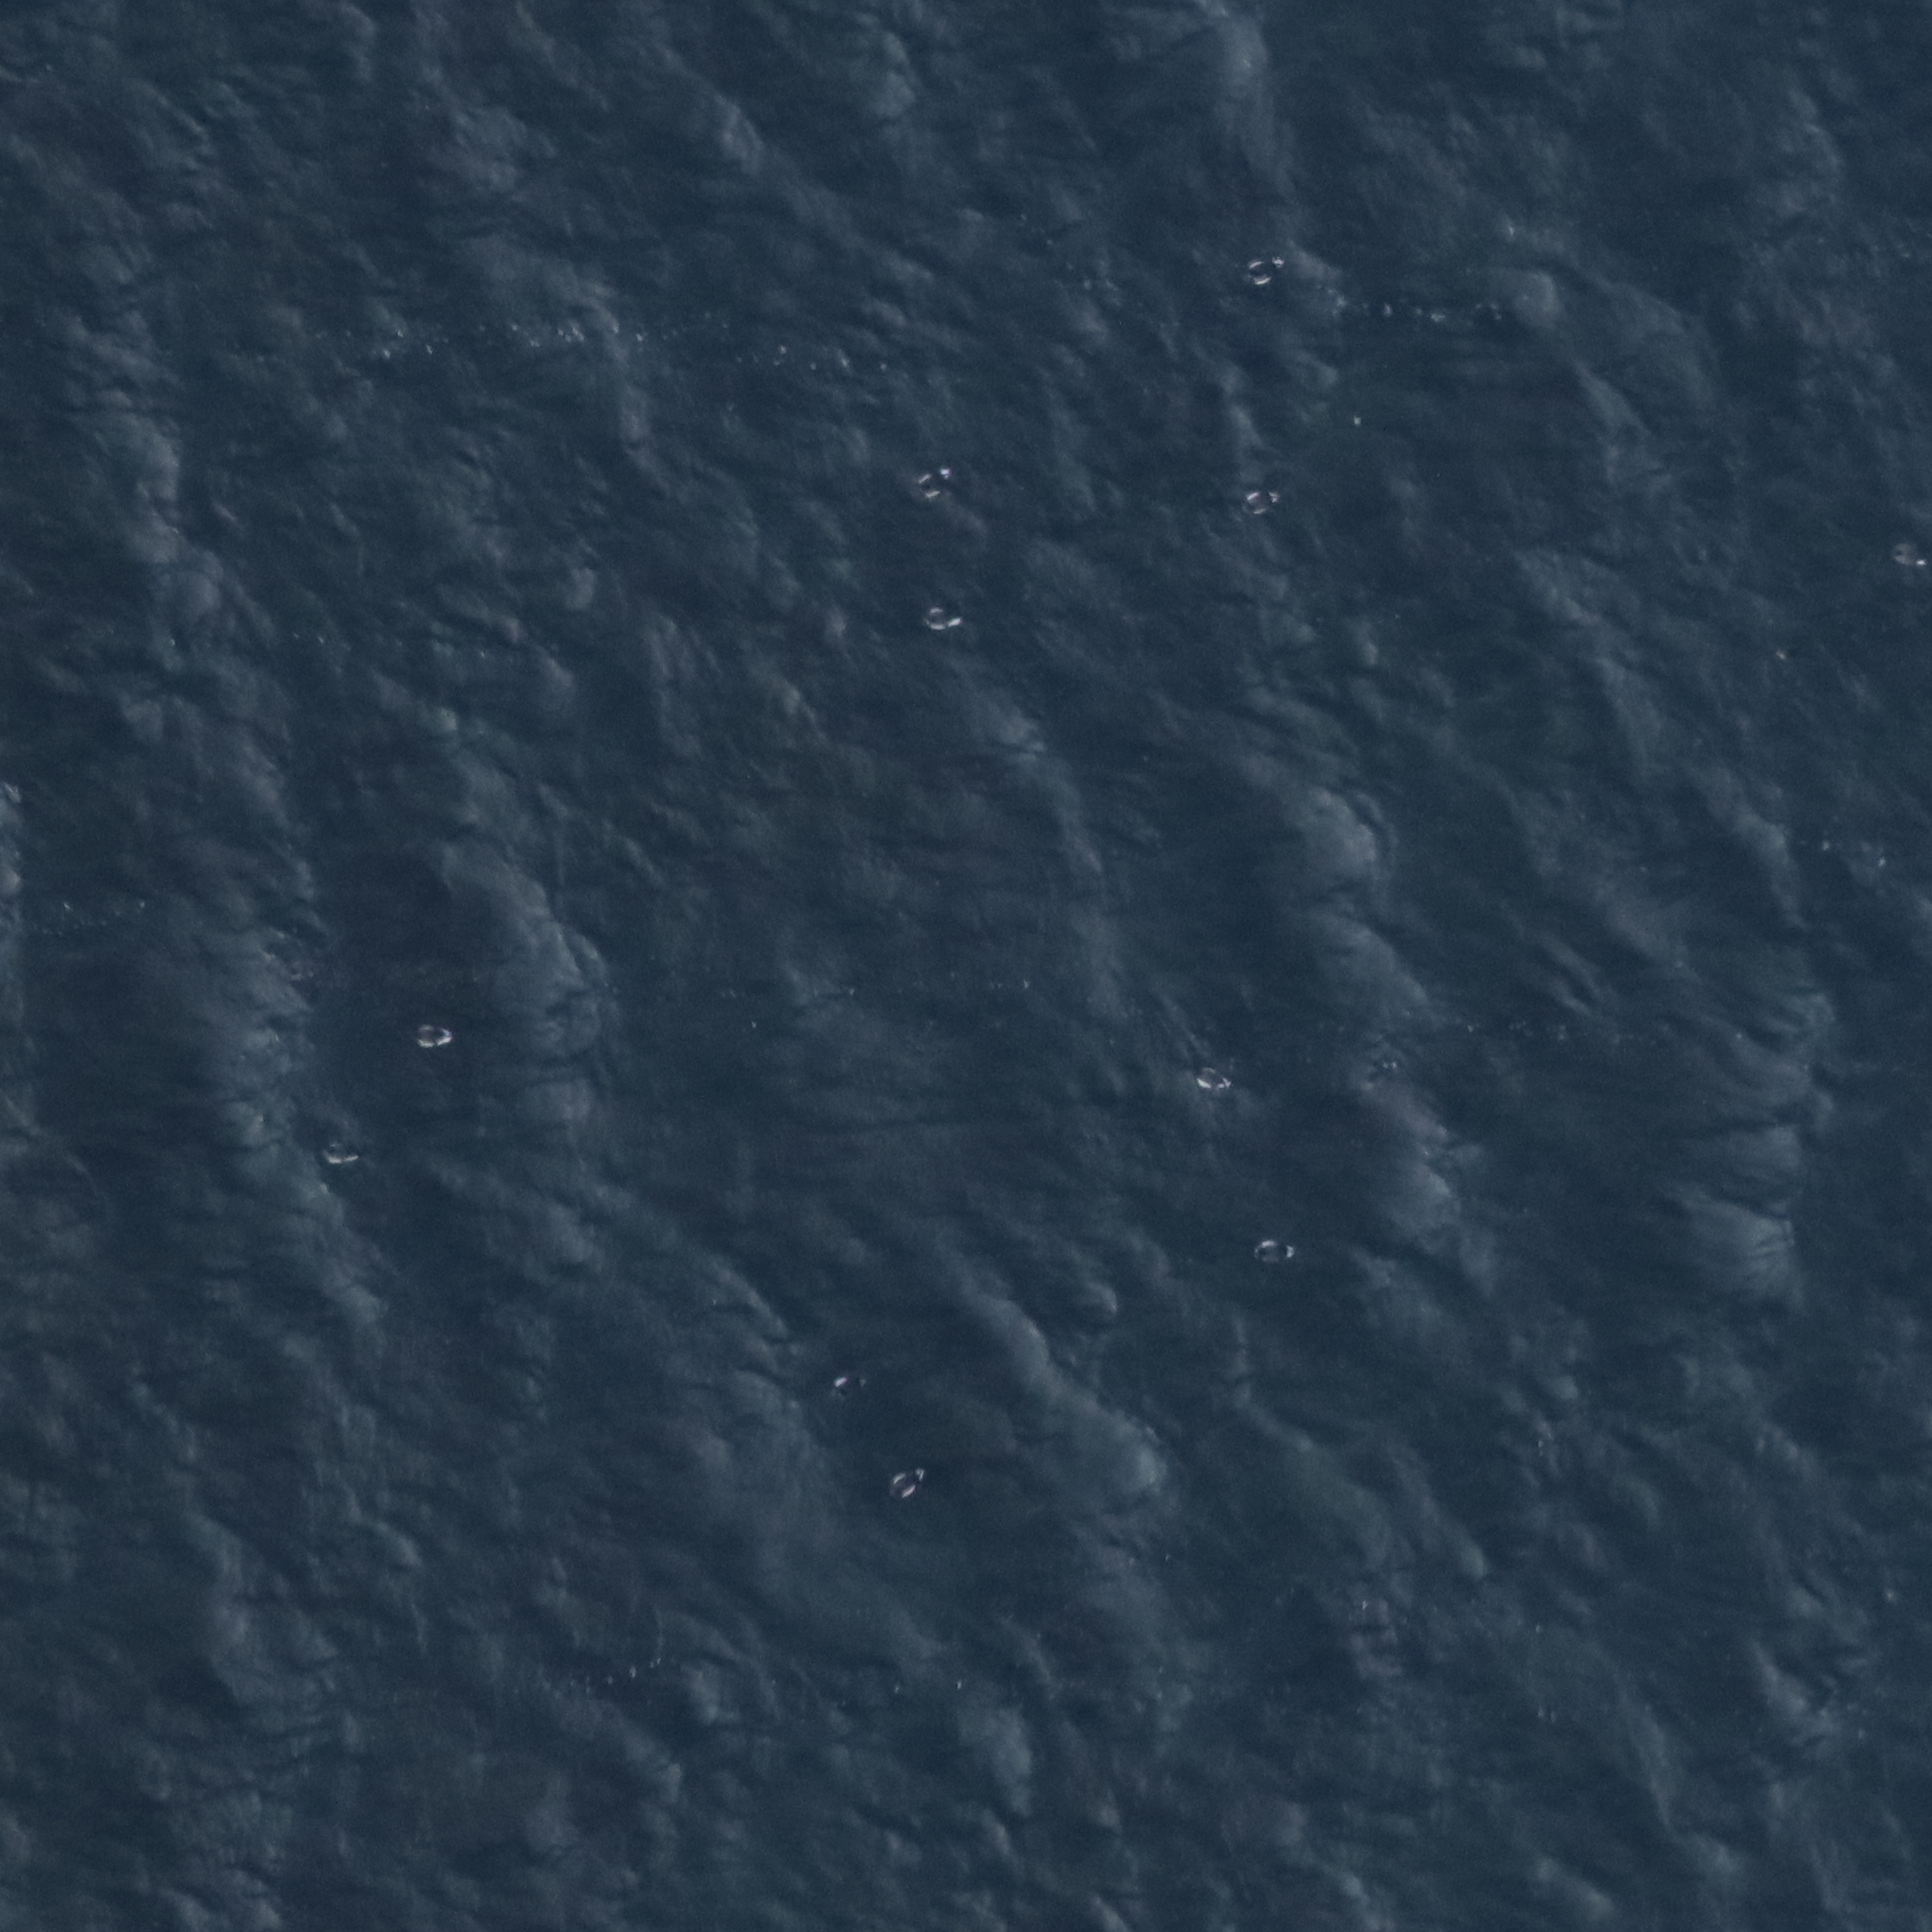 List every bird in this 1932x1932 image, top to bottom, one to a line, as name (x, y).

brant (1264, 274)
brant (933, 481)
brant (1256, 500)
brant (1910, 554)
brant (937, 622)
brant (431, 1037)
brant (1211, 1078)
brant (343, 1151)
brant (1275, 1245)
brant (844, 1387)
brant (907, 1484)